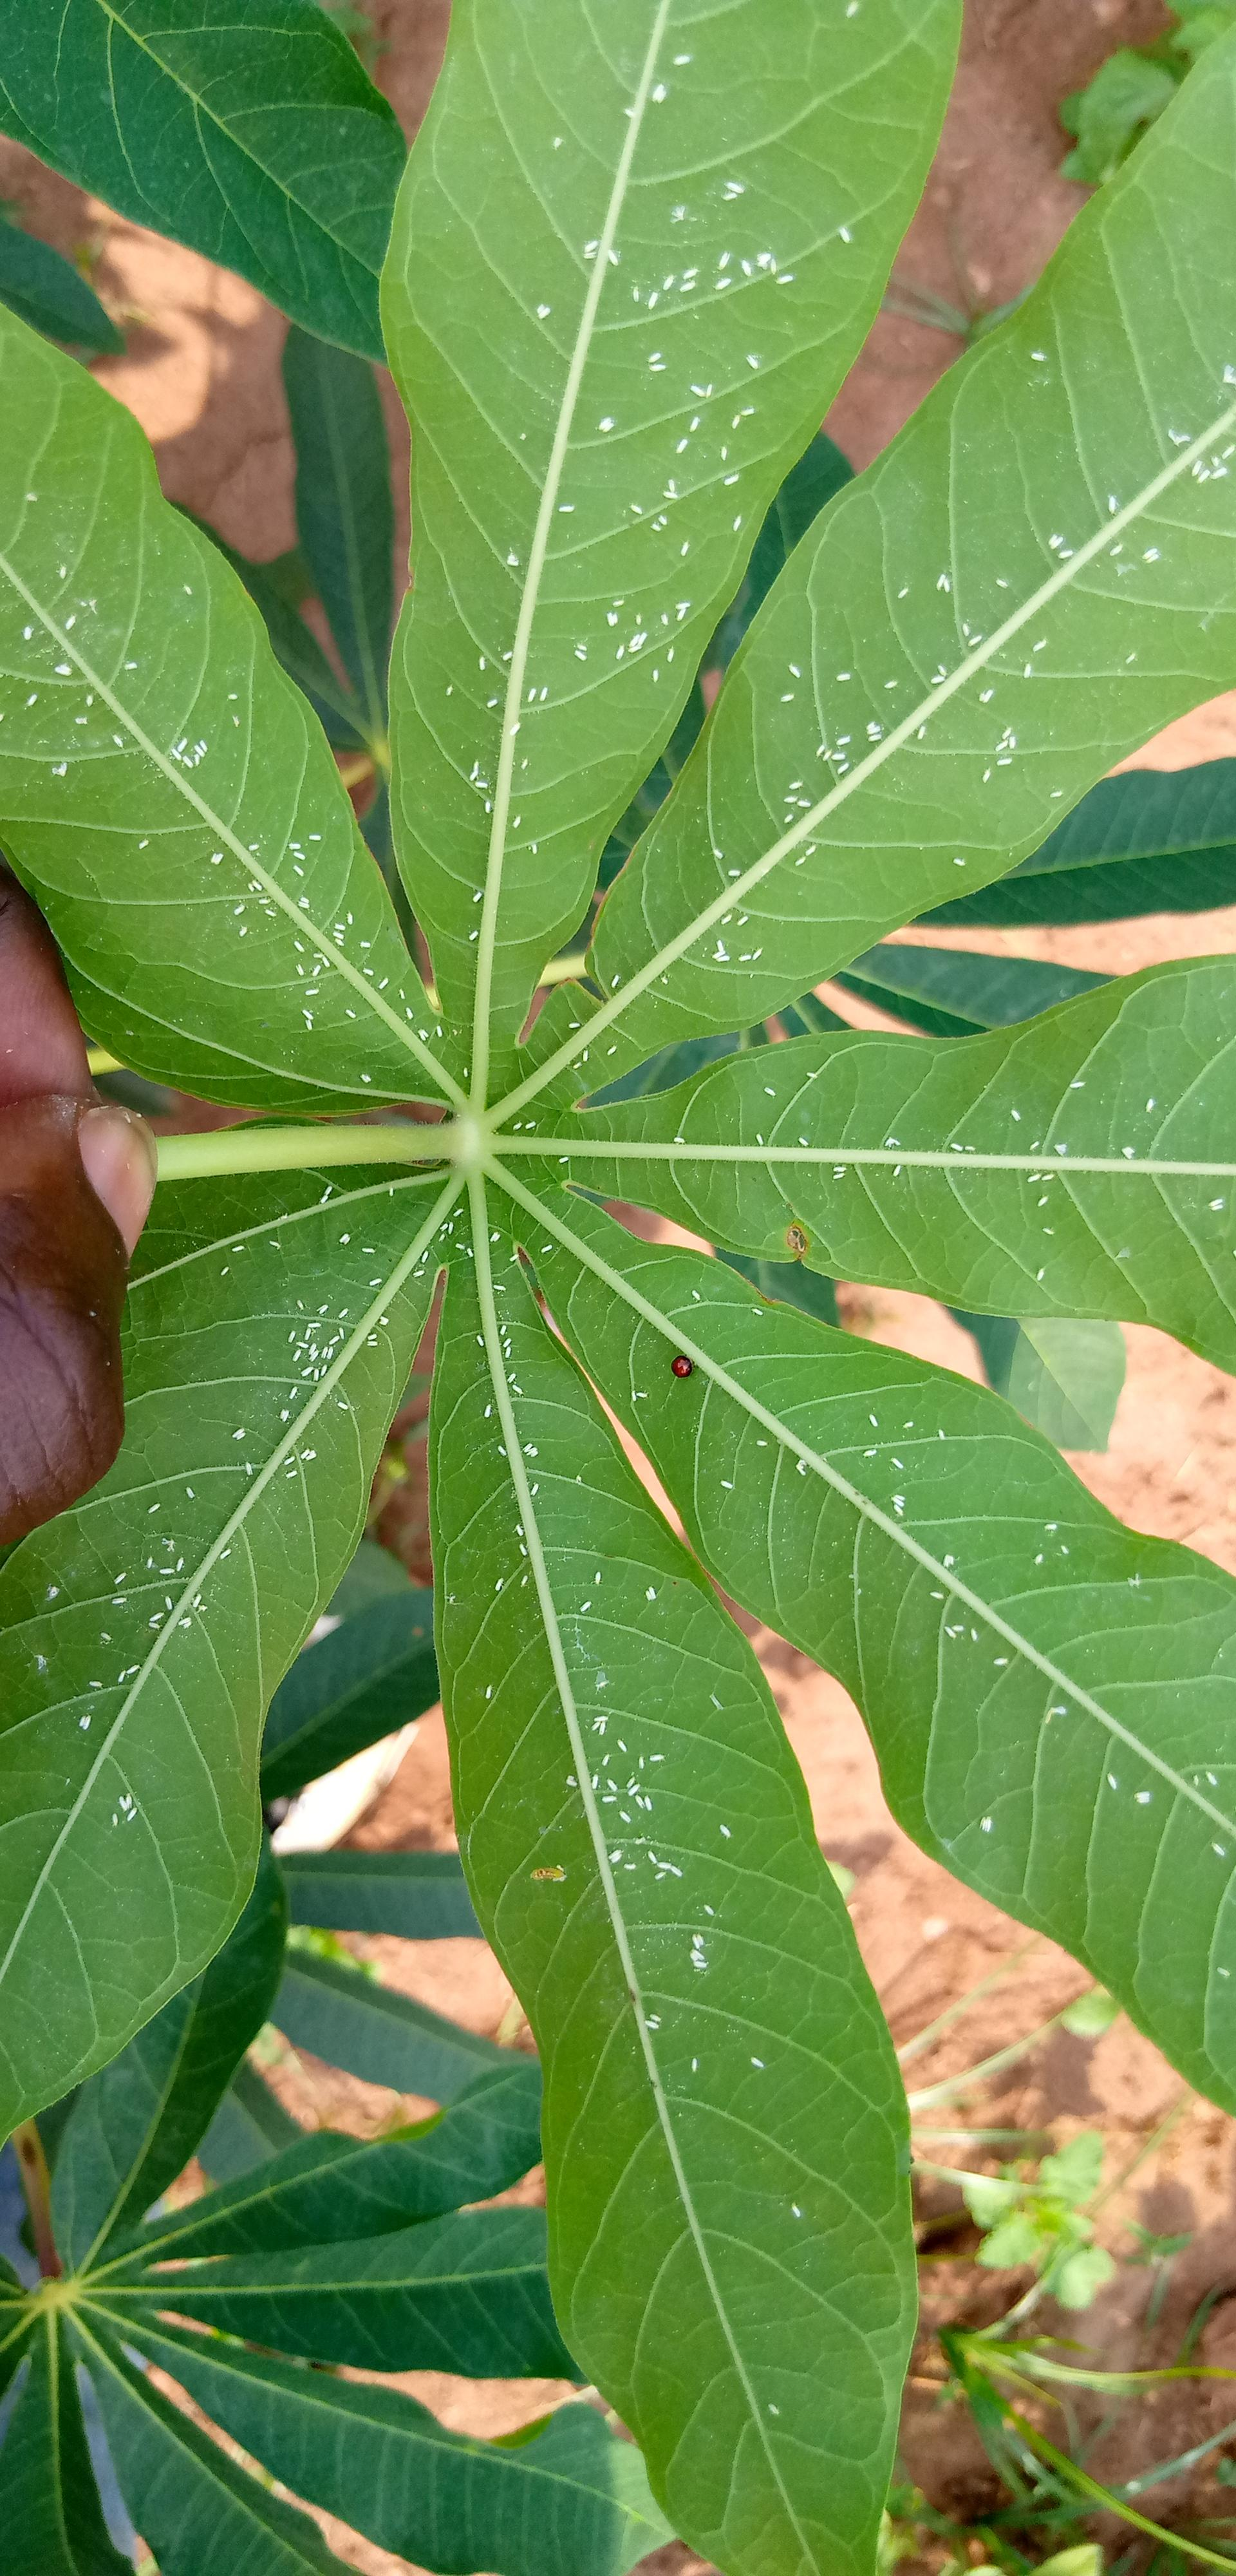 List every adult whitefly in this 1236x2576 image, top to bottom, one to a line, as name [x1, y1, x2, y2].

whitefly [846, 1, 864, 19]
whitefly [672, 53, 693, 69]
whitefly [651, 82, 668, 106]
whitefly [623, 106, 637, 121]
whitefly [552, 134, 566, 152]
whitefly [724, 179, 746, 194]
whitefly [720, 192, 742, 202]
whitefly [668, 202, 688, 225]
whitefly [838, 225, 852, 244]
whitefly [581, 238, 600, 260]
whitefly [606, 247, 624, 270]
whitefly [717, 250, 731, 272]
whitefly [756, 250, 773, 270]
whitefly [741, 258, 752, 278]
whitefly [682, 264, 698, 280]
whitefly [661, 270, 675, 292]
whitefly [774, 273, 796, 286]
whitefly [712, 277, 732, 291]
whitefly [679, 281, 697, 293]
whitefly [630, 287, 641, 303]
whitefly [648, 289, 659, 312]
whitefly [534, 302, 555, 322]
whitefly [646, 350, 663, 365]
whitefly [1030, 350, 1047, 363]
whitefly [744, 353, 762, 372]
whitefly [648, 363, 668, 374]
whitefly [689, 383, 704, 399]
whitefly [706, 383, 715, 399]
whitefly [740, 406, 757, 417]
whitefly [730, 413, 740, 430]
whitefly [594, 414, 619, 437]
whitefly [688, 415, 702, 433]
whitefly [1167, 428, 1191, 447]
whitefly [518, 431, 530, 443]
whitefly [675, 438, 689, 455]
whitefly [1222, 444, 1236, 459]
whitefly [719, 445, 728, 463]
whitefly [1211, 455, 1220, 467]
whitefly [1190, 459, 1203, 477]
whitefly [1211, 467, 1228, 481]
whitefly [1197, 469, 1210, 485]
whitefly [722, 472, 740, 486]
whitefly [666, 478, 677, 491]
whitefly [662, 490, 680, 501]
whitefly [26, 491, 38, 502]
whitefly [1107, 494, 1118, 515]
whitefly [629, 502, 643, 517]
whitefly [557, 504, 576, 516]
whitefly [733, 513, 744, 535]
whitefly [656, 514, 670, 527]
whitefly [649, 522, 662, 533]
whitefly [1047, 533, 1063, 548]
whitefly [679, 540, 691, 559]
whitefly [1109, 544, 1125, 556]
whitefly [1141, 547, 1161, 563]
whitefly [505, 550, 521, 571]
whitefly [1057, 550, 1073, 559]
whitefly [59, 565, 67, 579]
whitefly [935, 573, 950, 593]
whitefly [994, 578, 1009, 589]
whitefly [183, 584, 193, 596]
whitefly [896, 587, 910, 600]
whitefly [611, 598, 626, 609]
whitefly [605, 611, 621, 628]
whitefly [633, 612, 645, 626]
whitefly [659, 612, 670, 627]
whitefly [64, 614, 79, 630]
whitefly [961, 623, 969, 637]
whitefly [23, 625, 34, 641]
whitefly [628, 632, 650, 656]
whitefly [968, 634, 981, 647]
whitefly [1031, 639, 1051, 652]
whitefly [614, 641, 625, 663]
whitefly [575, 643, 592, 652]
whitefly [666, 645, 675, 664]
whitefly [501, 648, 515, 662]
whitefly [572, 650, 588, 663]
whitefly [1124, 652, 1138, 665]
whitefly [478, 654, 488, 672]
whitefly [124, 661, 140, 672]
whitefly [54, 662, 73, 677]
whitefly [1023, 662, 1032, 680]
whitefly [787, 663, 801, 679]
whitefly [937, 664, 948, 676]
whitefly [651, 668, 661, 686]
whitefly [834, 672, 852, 682]
whitefly [930, 676, 946, 685]
whitefly [883, 679, 899, 689]
whitefly [444, 684, 455, 699]
whitefly [538, 686, 548, 703]
whitefly [526, 687, 538, 705]
whitefly [978, 687, 993, 704]
whitefly [84, 691, 96, 709]
whitefly [28, 692, 38, 706]
whitefly [227, 693, 239, 701]
whitefly [778, 693, 796, 703]
whitefly [485, 697, 499, 709]
whitefly [232, 715, 241, 729]
whitefly [74, 715, 89, 726]
whitefly [509, 721, 525, 736]
whitefly [865, 722, 881, 734]
whitefly [1001, 723, 1011, 739]
whitefly [916, 725, 928, 741]
whitefly [112, 734, 124, 749]
whitefly [867, 734, 883, 742]
whitefly [835, 735, 854, 746]
whitefly [176, 736, 188, 751]
whitefly [1007, 736, 1017, 750]
whitefly [994, 739, 1009, 752]
whitefly [194, 740, 211, 756]
whitefly [815, 744, 825, 756]
whitefly [170, 748, 182, 761]
whitefly [822, 750, 832, 761]
whitefly [830, 752, 846, 761]
whitefly [194, 753, 201, 767]
whitefly [181, 755, 193, 768]
whitefly [520, 756, 530, 772]
whitefly [467, 757, 481, 782]
whitefly [995, 757, 1015, 768]
whitefly [50, 761, 67, 777]
whitefly [836, 762, 850, 775]
whitefly [981, 767, 992, 786]
whitefly [473, 779, 489, 791]
whitefly [787, 781, 805, 791]
whitefly [1048, 790, 1066, 799]
whitefly [783, 794, 798, 804]
whitefly [482, 799, 494, 815]
whitefly [797, 799, 811, 810]
whitefly [783, 813, 794, 824]
whitefly [511, 814, 523, 831]
whitefly [308, 833, 321, 842]
whitefly [138, 838, 151, 850]
whitefly [288, 842, 303, 851]
whitefly [529, 842, 539, 857]
whitefly [248, 843, 261, 853]
whitefly [805, 845, 818, 856]
whitefly [712, 848, 725, 860]
whitefly [292, 851, 306, 860]
whitefly [209, 852, 225, 866]
whitefly [794, 857, 807, 867]
whitefly [951, 857, 969, 868]
whitefly [292, 864, 304, 877]
whitefly [727, 869, 742, 878]
whitefly [247, 880, 262, 894]
whitefly [471, 889, 485, 904]
whitefly [295, 893, 312, 909]
whitefly [257, 898, 272, 906]
whitefly [233, 904, 247, 916]
whitefly [264, 908, 278, 918]
whitefly [346, 911, 355, 925]
whitefly [721, 912, 733, 925]
whitefly [736, 915, 752, 927]
whitefly [333, 922, 346, 930]
whitefly [237, 923, 248, 938]
whitefly [467, 929, 480, 943]
whitefly [332, 931, 344, 940]
whitefly [334, 938, 345, 947]
whitefly [715, 939, 726, 952]
whitefly [294, 940, 305, 953]
whitefly [359, 940, 371, 950]
whitefly [751, 947, 765, 962]
whitefly [711, 951, 731, 963]
whitefly [312, 952, 323, 958]
whitefly [737, 954, 752, 963]
whitefly [322, 957, 330, 969]
whitefly [294, 963, 304, 977]
whitefly [310, 963, 323, 978]
whitefly [361, 966, 374, 976]
whitefly [610, 974, 621, 989]
whitefly [660, 974, 671, 986]
whitefly [379, 976, 389, 990]
whitefly [304, 987, 321, 997]
whitefly [397, 988, 406, 1001]
whitefly [405, 1007, 415, 1021]
whitefly [344, 1008, 357, 1021]
whitefly [301, 1009, 315, 1019]
whitefly [304, 1019, 315, 1031]
whitefly [567, 1021, 583, 1030]
whitefly [436, 1024, 443, 1039]
whitefly [417, 1027, 431, 1042]
whitefly [606, 1043, 618, 1057]
whitefly [583, 1048, 589, 1062]
whitefly [572, 1061, 583, 1070]
whitefly [462, 1066, 469, 1079]
whitefly [805, 1070, 819, 1080]
whitefly [359, 1072, 373, 1085]
whitefly [1068, 1080, 1087, 1089]
whitefly [762, 1085, 778, 1098]
whitefly [1144, 1097, 1157, 1115]
whitefly [1010, 1108, 1022, 1122]
whitefly [524, 1121, 537, 1130]
whitefly [511, 1121, 524, 1132]
whitefly [754, 1132, 765, 1146]
whitefly [673, 1135, 687, 1144]
whitefly [797, 1136, 810, 1147]
whitefly [883, 1136, 901, 1149]
whitefly [1029, 1139, 1041, 1152]
whitefly [1053, 1141, 1070, 1157]
whitefly [950, 1142, 963, 1152]
whitefly [963, 1145, 977, 1152]
whitefly [1120, 1146, 1136, 1160]
whitefly [557, 1155, 570, 1166]
whitefly [892, 1163, 903, 1180]
whitefly [832, 1166, 848, 1172]
whitefly [1041, 1171, 1055, 1182]
whitefly [832, 1172, 846, 1180]
whitefly [1025, 1172, 1041, 1184]
whitefly [323, 1185, 334, 1195]
whitefly [388, 1186, 394, 1198]
whitefly [1036, 1194, 1051, 1207]
whitefly [319, 1195, 332, 1206]
whitefly [1206, 1197, 1226, 1213]
whitefly [452, 1207, 467, 1217]
whitefly [448, 1222, 453, 1235]
whitefly [439, 1222, 449, 1232]
whitefly [1041, 1226, 1056, 1236]
whitefly [489, 1231, 501, 1244]
whitefly [338, 1231, 351, 1246]
whitefly [438, 1233, 446, 1242]
whitefly [268, 1239, 282, 1251]
whitefly [454, 1242, 465, 1251]
whitefly [539, 1244, 554, 1254]
whitefly [230, 1244, 247, 1253]
whitefly [360, 1246, 377, 1254]
whitefly [466, 1247, 474, 1258]
whitefly [420, 1250, 429, 1264]
whitefly [509, 1253, 520, 1262]
whitefly [218, 1265, 231, 1278]
whitefly [1036, 1267, 1046, 1283]
whitefly [411, 1269, 426, 1278]
whitefly [368, 1276, 385, 1287]
whitefly [492, 1283, 508, 1291]
whitefly [690, 1288, 702, 1302]
whitefly [295, 1299, 306, 1311]
whitefly [315, 1302, 329, 1315]
whitefly [749, 1306, 767, 1317]
whitefly [337, 1307, 349, 1320]
whitefly [379, 1314, 391, 1326]
whitefly [307, 1321, 322, 1329]
whitefly [499, 1324, 508, 1336]
whitefly [339, 1327, 346, 1340]
whitefly [303, 1327, 312, 1341]
whitefly [286, 1329, 296, 1343]
whitefly [366, 1332, 380, 1340]
whitefly [475, 1334, 485, 1347]
whitefly [328, 1335, 340, 1345]
whitefly [502, 1338, 512, 1347]
whitefly [366, 1340, 379, 1348]
whitefly [505, 1347, 512, 1358]
whitefly [290, 1348, 303, 1363]
whitefly [319, 1364, 329, 1377]
whitefly [299, 1365, 312, 1377]
whitefly [313, 1367, 319, 1383]
whitefly [506, 1372, 517, 1383]
whitefly [511, 1384, 523, 1395]
whitefly [288, 1385, 297, 1400]
whitefly [630, 1390, 637, 1403]
whitefly [636, 1390, 650, 1399]
whitefly [337, 1401, 349, 1411]
whitefly [483, 1403, 492, 1418]
whitefly [279, 1408, 290, 1423]
whitefly [868, 1413, 879, 1427]
whitefly [902, 1419, 914, 1430]
whitefly [231, 1426, 247, 1441]
whitefly [937, 1428, 946, 1442]
whitefly [755, 1439, 769, 1447]
whitefly [521, 1441, 540, 1459]
whitefly [496, 1444, 508, 1458]
whitefly [299, 1447, 318, 1461]
whitefly [861, 1447, 877, 1457]
whitefly [283, 1454, 296, 1465]
whitefly [888, 1457, 905, 1469]
whitefly [794, 1457, 808, 1477]
whitefly [244, 1460, 255, 1475]
whitefly [285, 1470, 299, 1479]
whitefly [720, 1480, 734, 1490]
whitefly [529, 1482, 542, 1497]
whitefly [185, 1486, 196, 1499]
whitefly [890, 1493, 907, 1507]
whitefly [891, 1504, 905, 1517]
whitefly [1043, 1523, 1057, 1531]
whitefly [512, 1524, 524, 1536]
whitefly [160, 1537, 176, 1553]
whitefly [518, 1542, 528, 1557]
whitefly [1060, 1544, 1069, 1556]
whitefly [220, 1548, 234, 1559]
whitefly [1033, 1552, 1045, 1566]
whitefly [941, 1553, 955, 1568]
whitefly [145, 1555, 154, 1570]
whitefly [175, 1555, 185, 1573]
whitefly [158, 1566, 176, 1576]
whitefly [594, 1571, 602, 1586]
whitefly [112, 1571, 129, 1585]
whitefly [1126, 1572, 1141, 1586]
whitefly [520, 1574, 530, 1587]
whitefly [494, 1577, 504, 1591]
whitefly [644, 1586, 657, 1602]
whitefly [928, 1591, 945, 1600]
whitefly [192, 1593, 202, 1608]
whitefly [164, 1595, 174, 1611]
whitefly [110, 1597, 129, 1605]
whitefly [579, 1600, 594, 1613]
whitefly [147, 1610, 166, 1622]
whitefly [177, 1616, 194, 1629]
whitefly [147, 1621, 162, 1631]
whitefly [951, 1624, 964, 1633]
whitefly [944, 1625, 956, 1639]
whitefly [969, 1627, 979, 1643]
whitefly [99, 1631, 113, 1642]
whitefly [32, 1653, 48, 1672]
whitefly [992, 1657, 1010, 1667]
whitefly [126, 1663, 140, 1676]
whitefly [118, 1669, 125, 1683]
whitefly [87, 1680, 103, 1689]
whitefly [485, 1684, 494, 1700]
whitefly [1044, 1706, 1068, 1725]
whitefly [79, 1714, 91, 1732]
whitefly [591, 1715, 609, 1735]
whitefly [616, 1738, 628, 1753]
whitefly [649, 1752, 667, 1763]
whitefly [601, 1753, 612, 1767]
whitefly [637, 1755, 645, 1770]
whitefly [1205, 1770, 1219, 1786]
whitefly [1107, 1772, 1118, 1790]
whitefly [565, 1774, 578, 1787]
whitefly [1192, 1774, 1200, 1787]
whitefly [626, 1776, 636, 1788]
whitefly [605, 1777, 619, 1791]
whitefly [627, 1783, 642, 1797]
whitefly [1134, 1790, 1152, 1806]
whitefly [635, 1794, 645, 1810]
whitefly [601, 1795, 617, 1803]
whitefly [644, 1795, 653, 1811]
whitefly [618, 1810, 633, 1824]
whitefly [979, 1815, 993, 1833]
whitefly [719, 1823, 731, 1839]
whitefly [1210, 1841, 1226, 1857]
whitefly [646, 1847, 657, 1865]
whitefly [607, 1848, 623, 1864]
whitefly [657, 1860, 670, 1870]
whitefly [623, 1862, 638, 1871]
whitefly [670, 1864, 684, 1878]
whitefly [653, 1870, 666, 1880]
whitefly [704, 1903, 715, 1917]
whitefly [691, 1933, 707, 1949]
whitefly [689, 1949, 706, 1961]
whitefly [693, 1960, 710, 1970]
whitefly [1216, 1965, 1231, 1977]
whitefly [649, 2012, 662, 2022]
whitefly [644, 2020, 660, 2031]
whitefly [749, 2055, 765, 2069]
whitefly [691, 2057, 698, 2074]
whitefly [791, 2202, 802, 2218]
whitefly [767, 2402, 780, 2416]